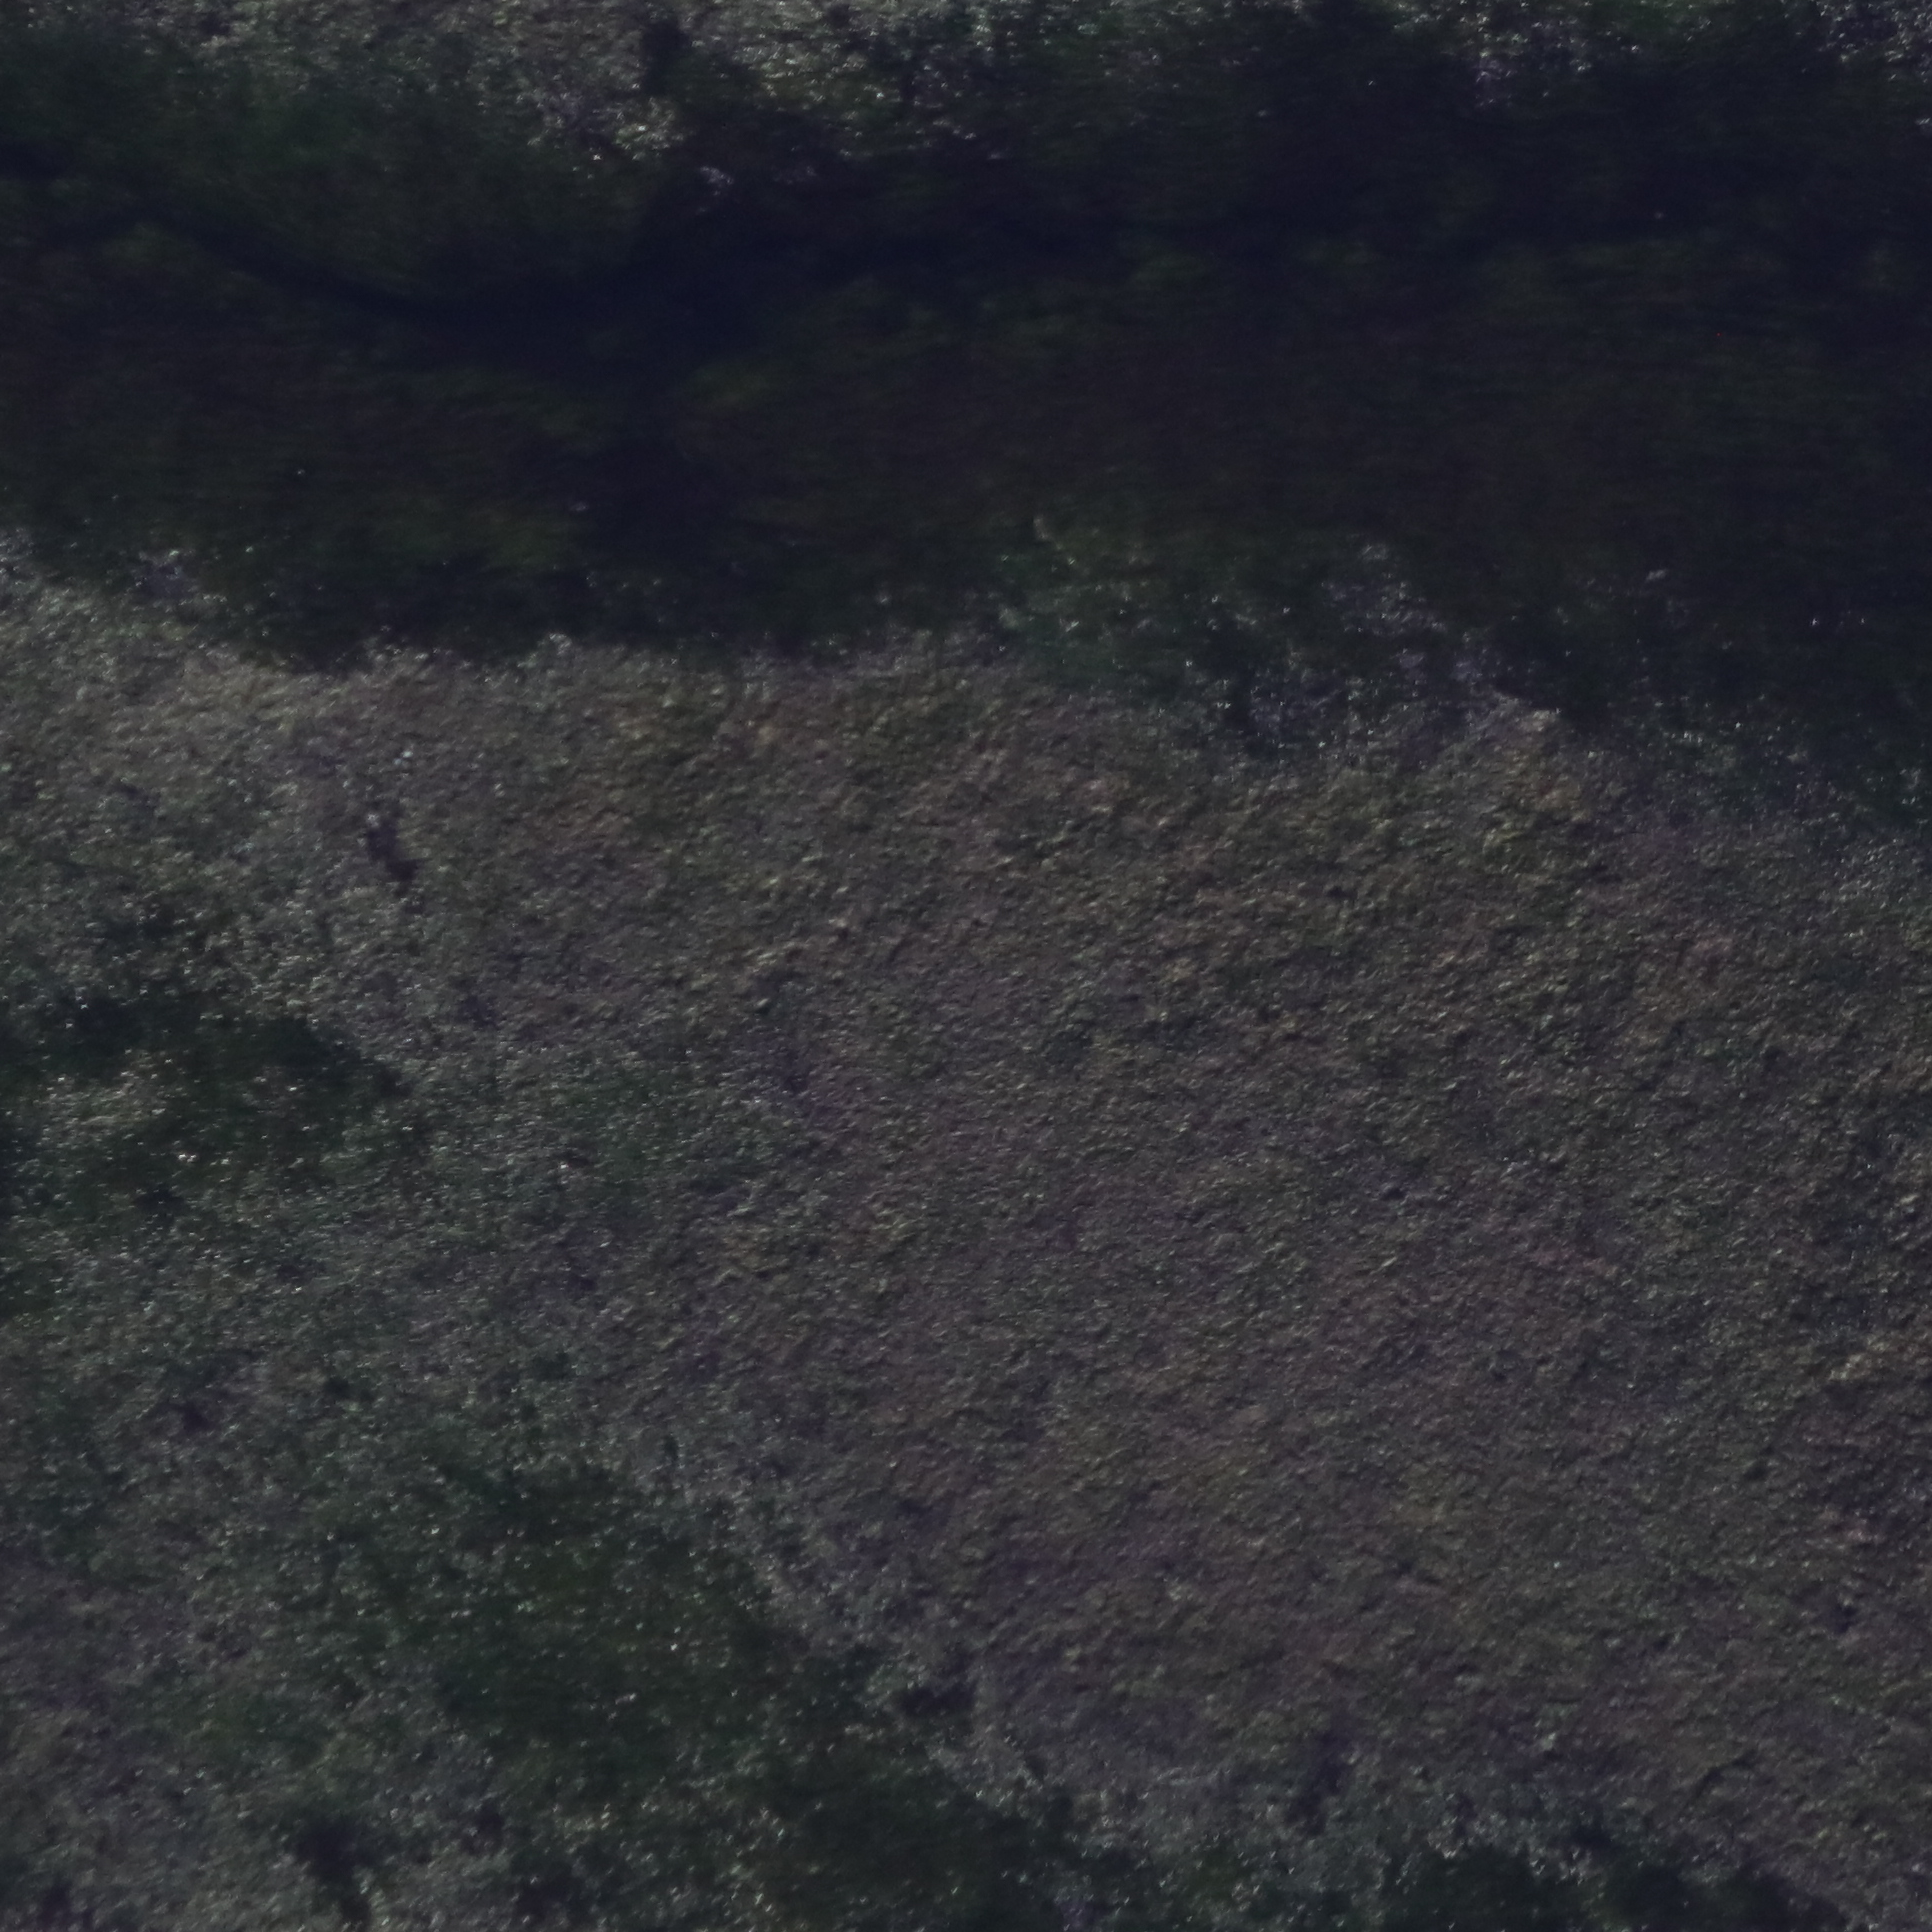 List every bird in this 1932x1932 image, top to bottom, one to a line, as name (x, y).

None